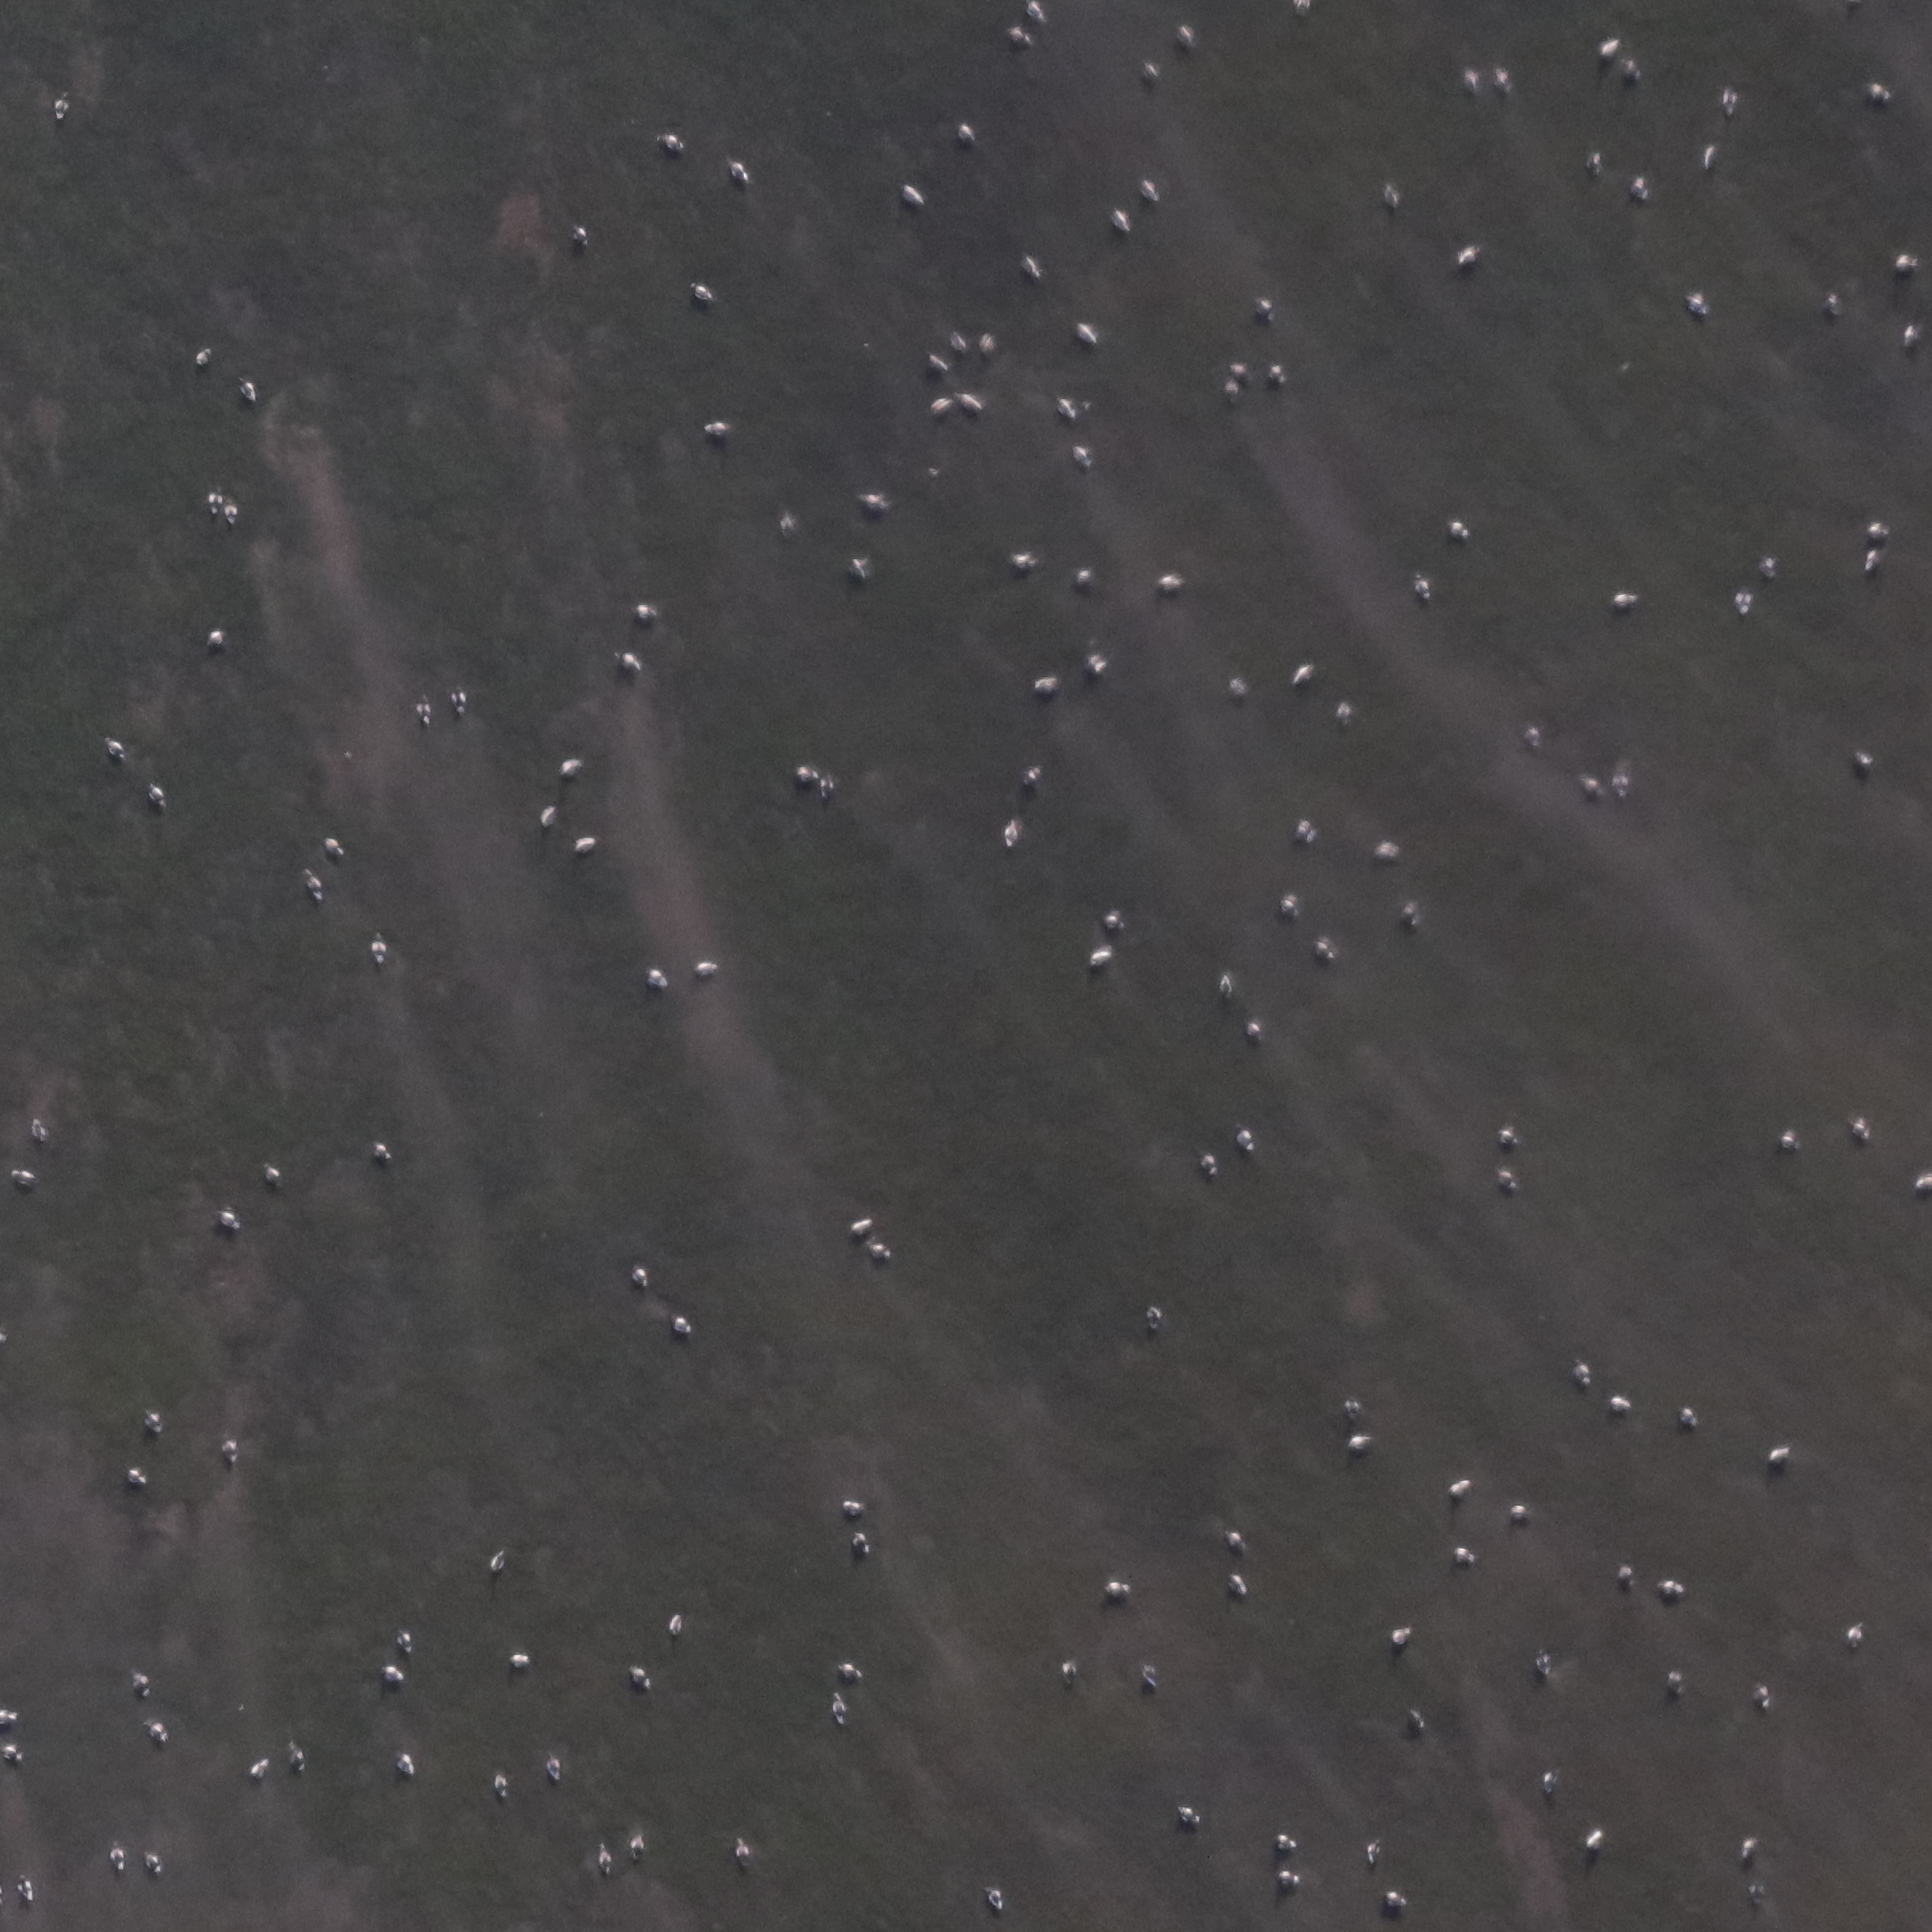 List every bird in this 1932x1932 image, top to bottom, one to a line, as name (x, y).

brant (1307, 3)
brant (1039, 9)
brant (1021, 24)
brant (1195, 40)
brant (1612, 45)
brant (1154, 73)
brant (1636, 74)
brant (1509, 81)
brant (1468, 83)
brant (1882, 91)
brant (1730, 94)
brant (67, 105)
brant (963, 134)
brant (678, 142)
brant (1716, 151)
brant (1595, 156)
brant (740, 174)
brant (1148, 183)
brant (920, 186)
brant (1396, 191)
brant (1641, 192)
brant (1116, 217)
brant (585, 244)
brant (1481, 256)
brant (1906, 267)
brant (1027, 270)
brant (703, 280)
brant (1694, 291)
brant (1825, 296)
brant (1263, 311)
brant (1903, 330)
brant (1095, 332)
brant (995, 333)
brant (958, 341)
brant (211, 355)
brant (934, 361)
brant (1238, 370)
brant (1283, 380)
brant (1232, 385)
brant (253, 386)
brant (981, 400)
brant (938, 405)
brant (1069, 412)
brant (709, 417)
brant (1091, 464)
brant (874, 500)
brant (213, 503)
brant (793, 520)
brant (235, 526)
brant (1885, 526)
brant (1460, 532)
brant (1020, 556)
brant (1776, 561)
brant (857, 565)
brant (1875, 570)
brant (1180, 585)
brant (1098, 589)
brant (1428, 590)
brant (1627, 601)
brant (1741, 613)
brant (648, 615)
brant (209, 643)
brant (1099, 658)
brant (633, 668)
brant (1299, 677)
brant (1040, 684)
brant (1244, 685)
brant (462, 702)
brant (425, 713)
brant (1343, 714)
brant (1536, 726)
brant (121, 744)
brant (574, 761)
brant (1028, 770)
brant (1866, 770)
brant (1587, 773)
brant (1629, 775)
brant (802, 776)
brant (829, 789)
brant (161, 799)
brant (539, 808)
brant (1295, 825)
brant (1009, 828)
brant (579, 837)
brant (334, 846)
brant (1384, 847)
brant (315, 889)
brant (1296, 905)
brant (1408, 917)
brant (1115, 922)
brant (376, 946)
brant (1102, 949)
brant (1319, 950)
brant (710, 967)
brant (664, 976)
brant (1222, 978)
brant (1256, 1037)
brant (47, 1131)
brant (1863, 1132)
brant (1244, 1138)
brant (1506, 1140)
brant (1791, 1140)
brant (391, 1143)
brant (26, 1167)
brant (1207, 1168)
brant (270, 1176)
brant (1924, 1176)
brant (1503, 1184)
brant (220, 1219)
brant (862, 1222)
brant (882, 1255)
brant (640, 1280)
brant (1148, 1314)
brant (687, 1322)
brant (6, 1334)
brant (1575, 1368)
brant (1622, 1402)
brant (1354, 1407)
brant (157, 1414)
brant (1688, 1415)
brant (223, 1451)
brant (1775, 1452)
brant (1355, 1456)
brant (135, 1486)
brant (1461, 1493)
brant (857, 1510)
brant (1519, 1516)
brant (1928, 1534)
brant (1231, 1542)
brant (861, 1548)
brant (503, 1554)
brant (1458, 1558)
brant (1624, 1575)
brant (1228, 1579)
brant (1113, 1587)
brant (1669, 1588)
brant (667, 1629)
brant (1853, 1633)
brant (1399, 1638)
brant (407, 1639)
brant (520, 1651)
brant (848, 1664)
brant (1162, 1673)
brant (1066, 1674)
brant (1550, 1674)
brant (393, 1675)
brant (638, 1676)
brant (1670, 1680)
brant (147, 1681)
brant (1757, 1697)
brant (833, 1699)
brant (1419, 1720)
brant (159, 1735)
brant (13, 1754)
brant (297, 1761)
brant (414, 1767)
brant (255, 1770)
brant (561, 1770)
brant (503, 1775)
brant (1546, 1777)
brant (1184, 1807)
brant (1280, 1841)
brant (1598, 1841)
brant (635, 1843)
brant (1751, 1848)
brant (748, 1853)
brant (1371, 1857)
brant (123, 1859)
brant (159, 1860)
brant (599, 1861)
brant (32, 1882)
brant (1280, 1883)
brant (1765, 1890)
brant (1398, 1898)
brant (998, 1901)